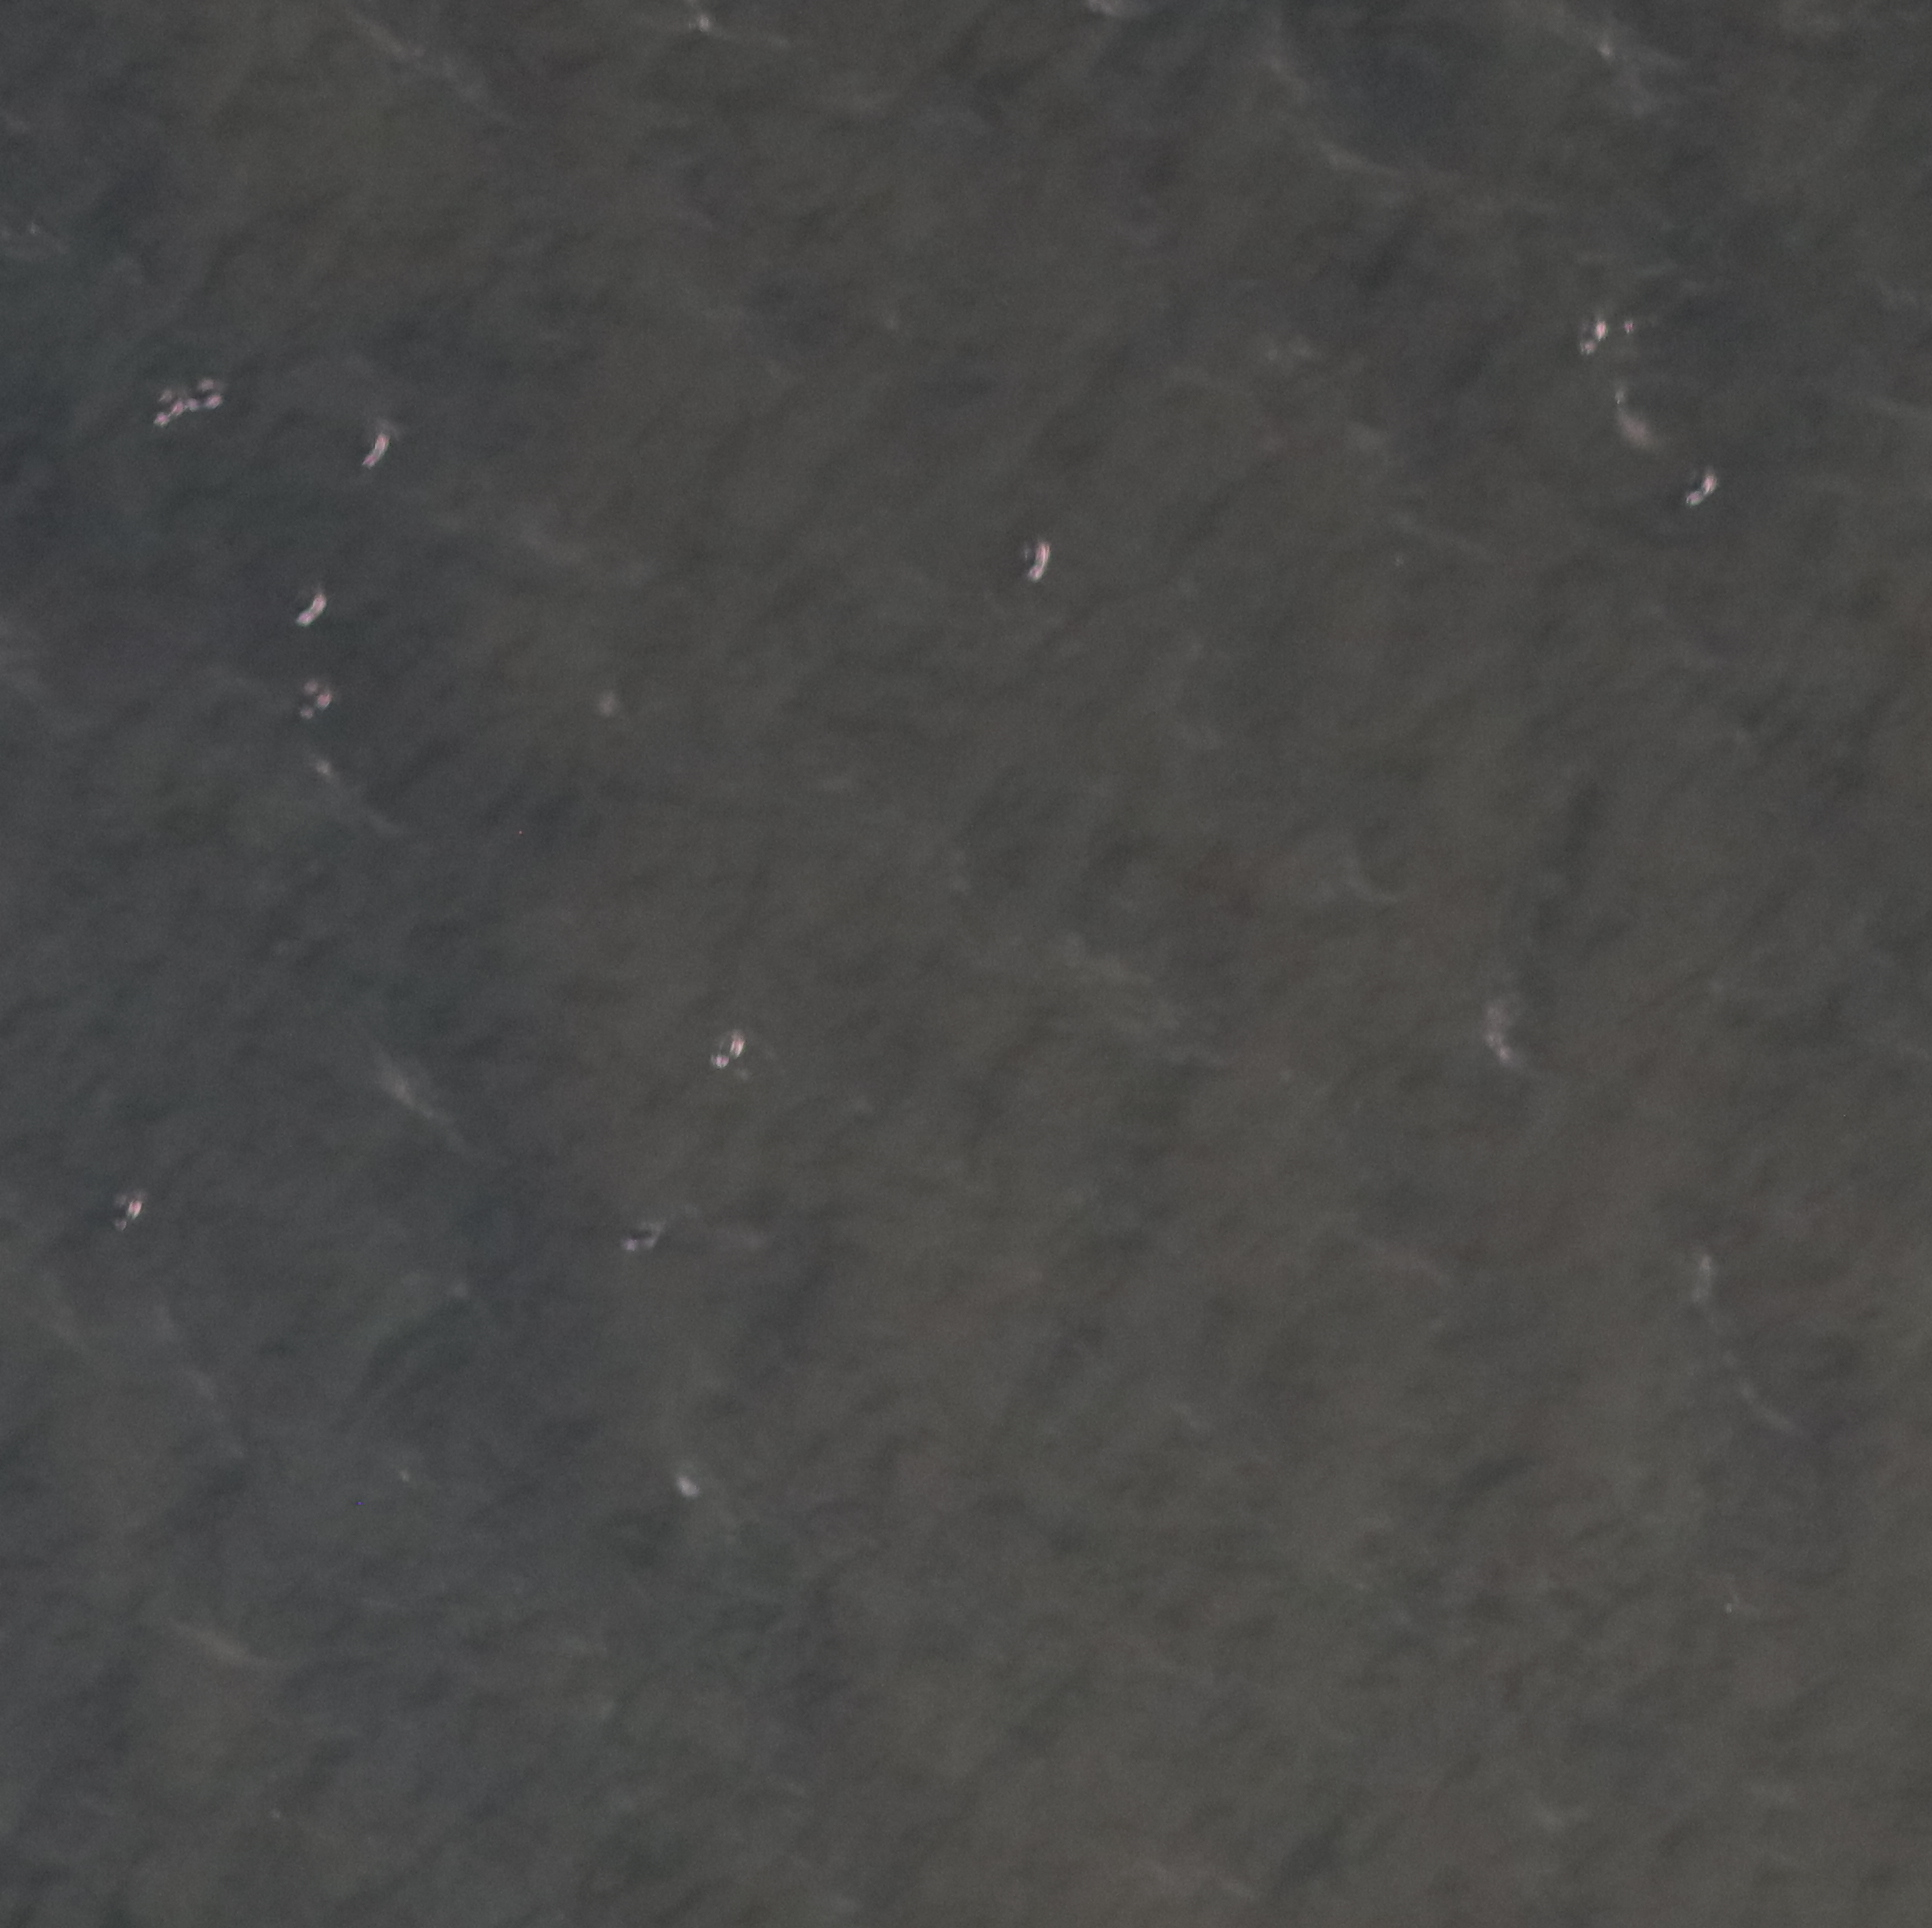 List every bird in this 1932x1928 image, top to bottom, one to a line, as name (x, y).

brant (1591, 328)
brant (200, 389)
brant (172, 407)
brant (379, 448)
brant (1704, 489)
brant (1035, 558)
brant (305, 604)
brant (309, 698)
brant (728, 1052)
brant (124, 1210)
brant (638, 1231)